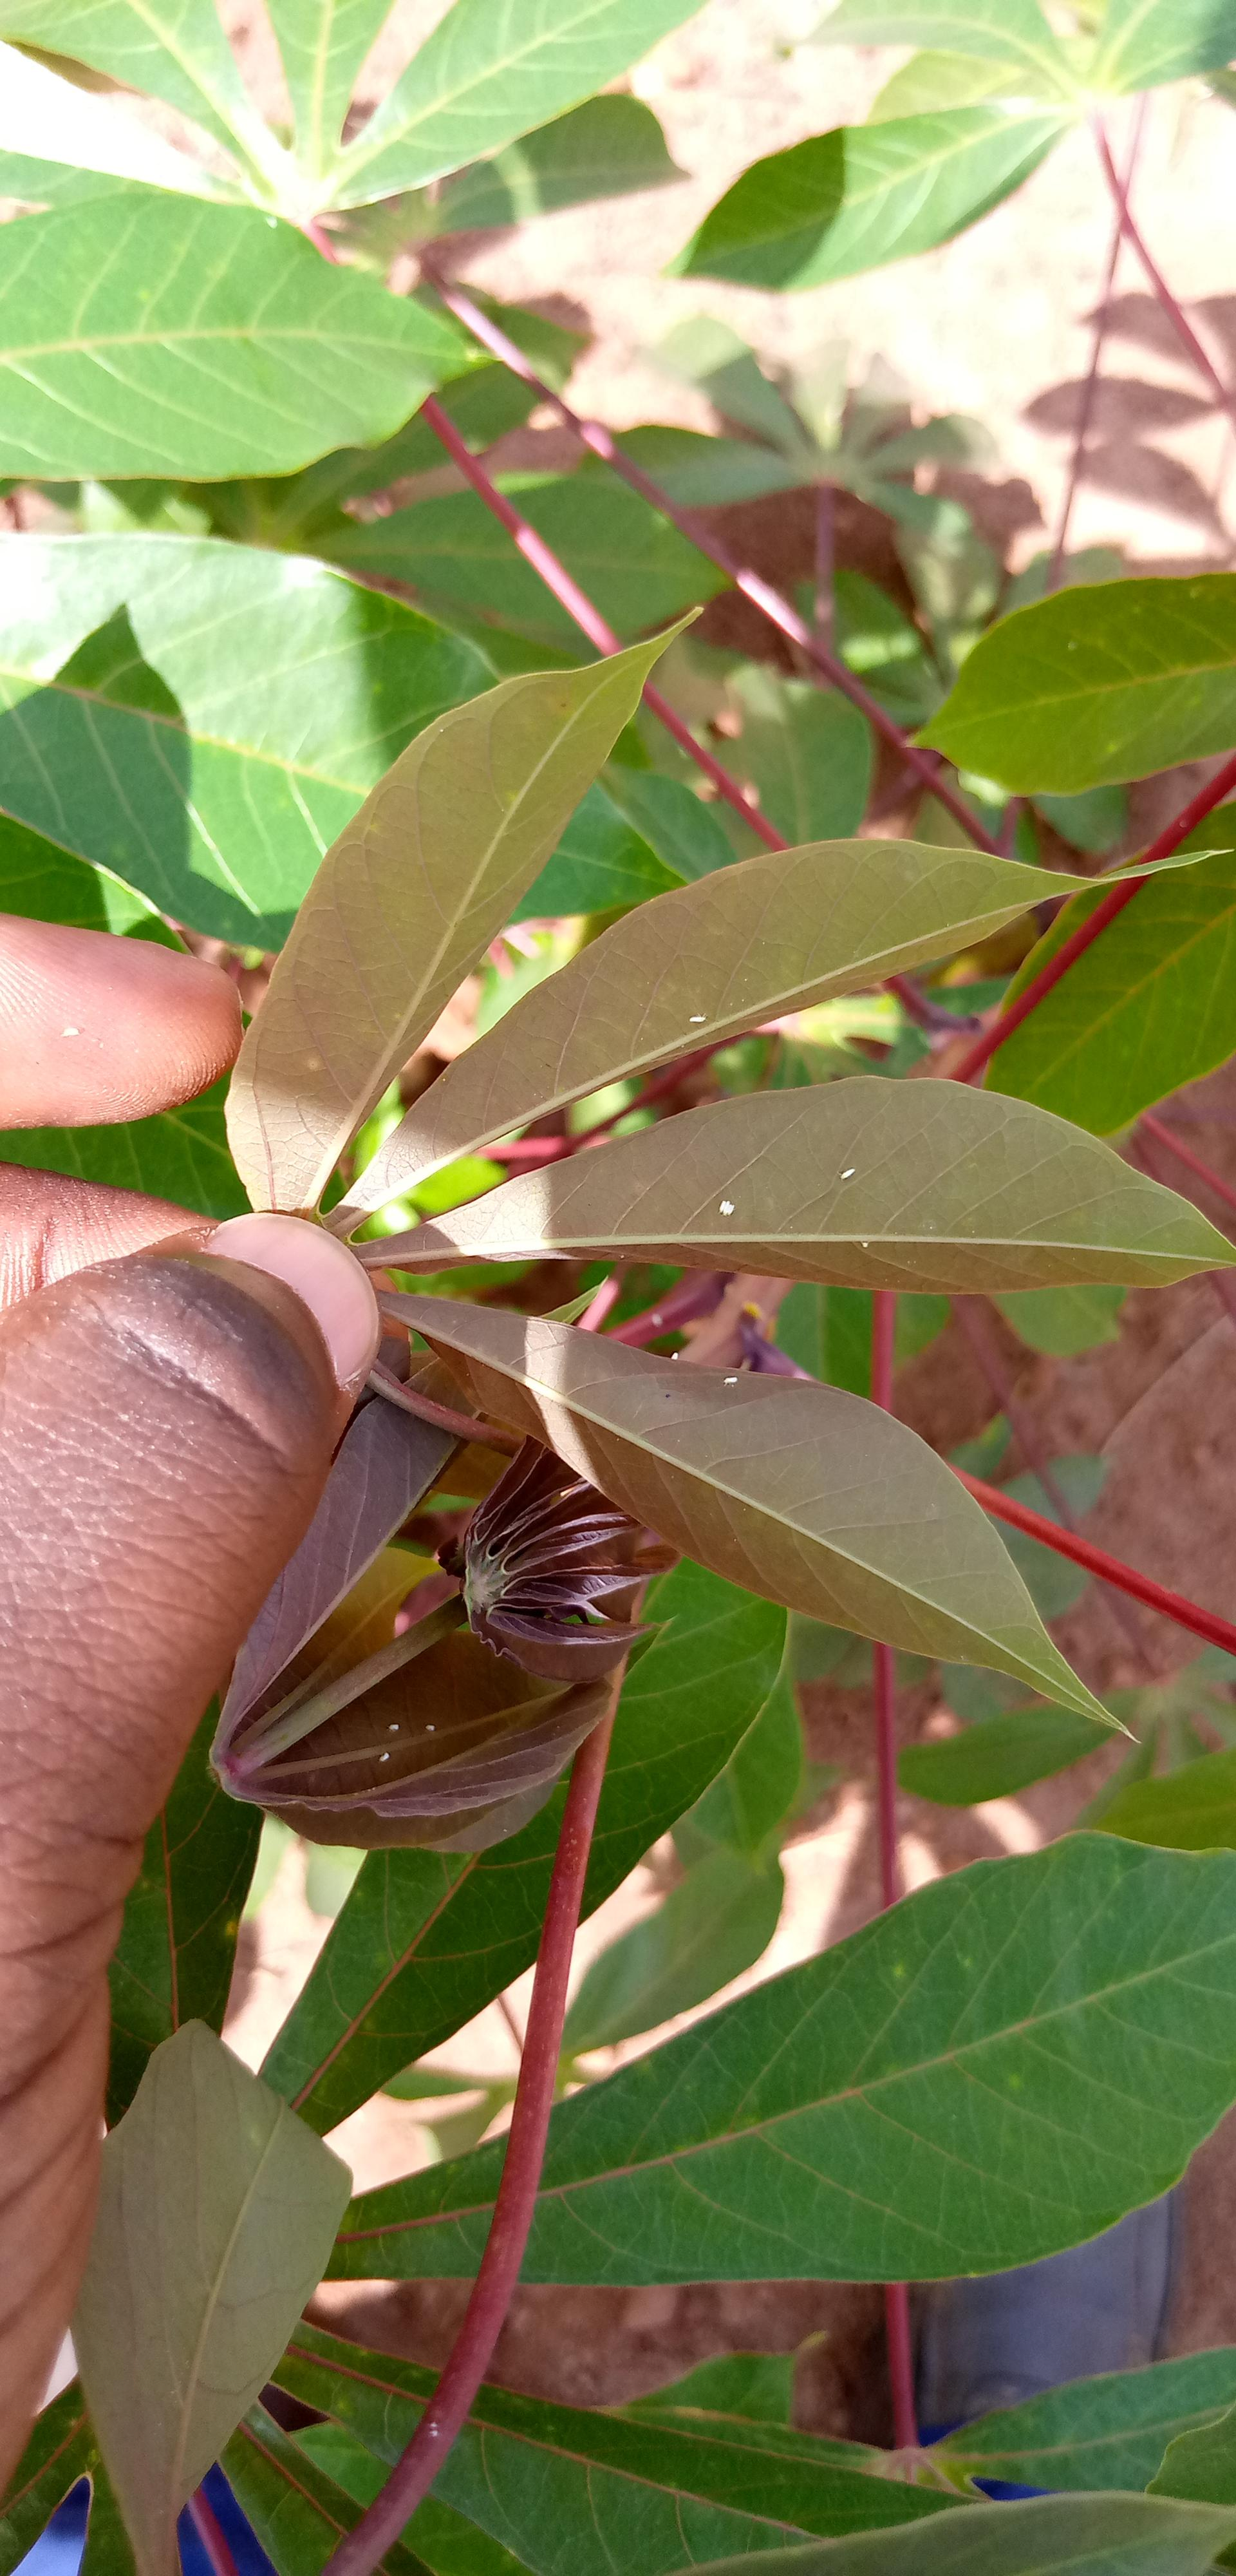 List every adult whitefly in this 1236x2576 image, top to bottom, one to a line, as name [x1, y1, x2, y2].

whitefly [681, 1005, 718, 1040]
whitefly [835, 1159, 865, 1191]
whitefly [706, 1194, 745, 1224]
whitefly [715, 1194, 740, 1228]
whitefly [715, 1196, 735, 1219]
whitefly [853, 1235, 884, 1265]
whitefly [712, 1363, 747, 1394]